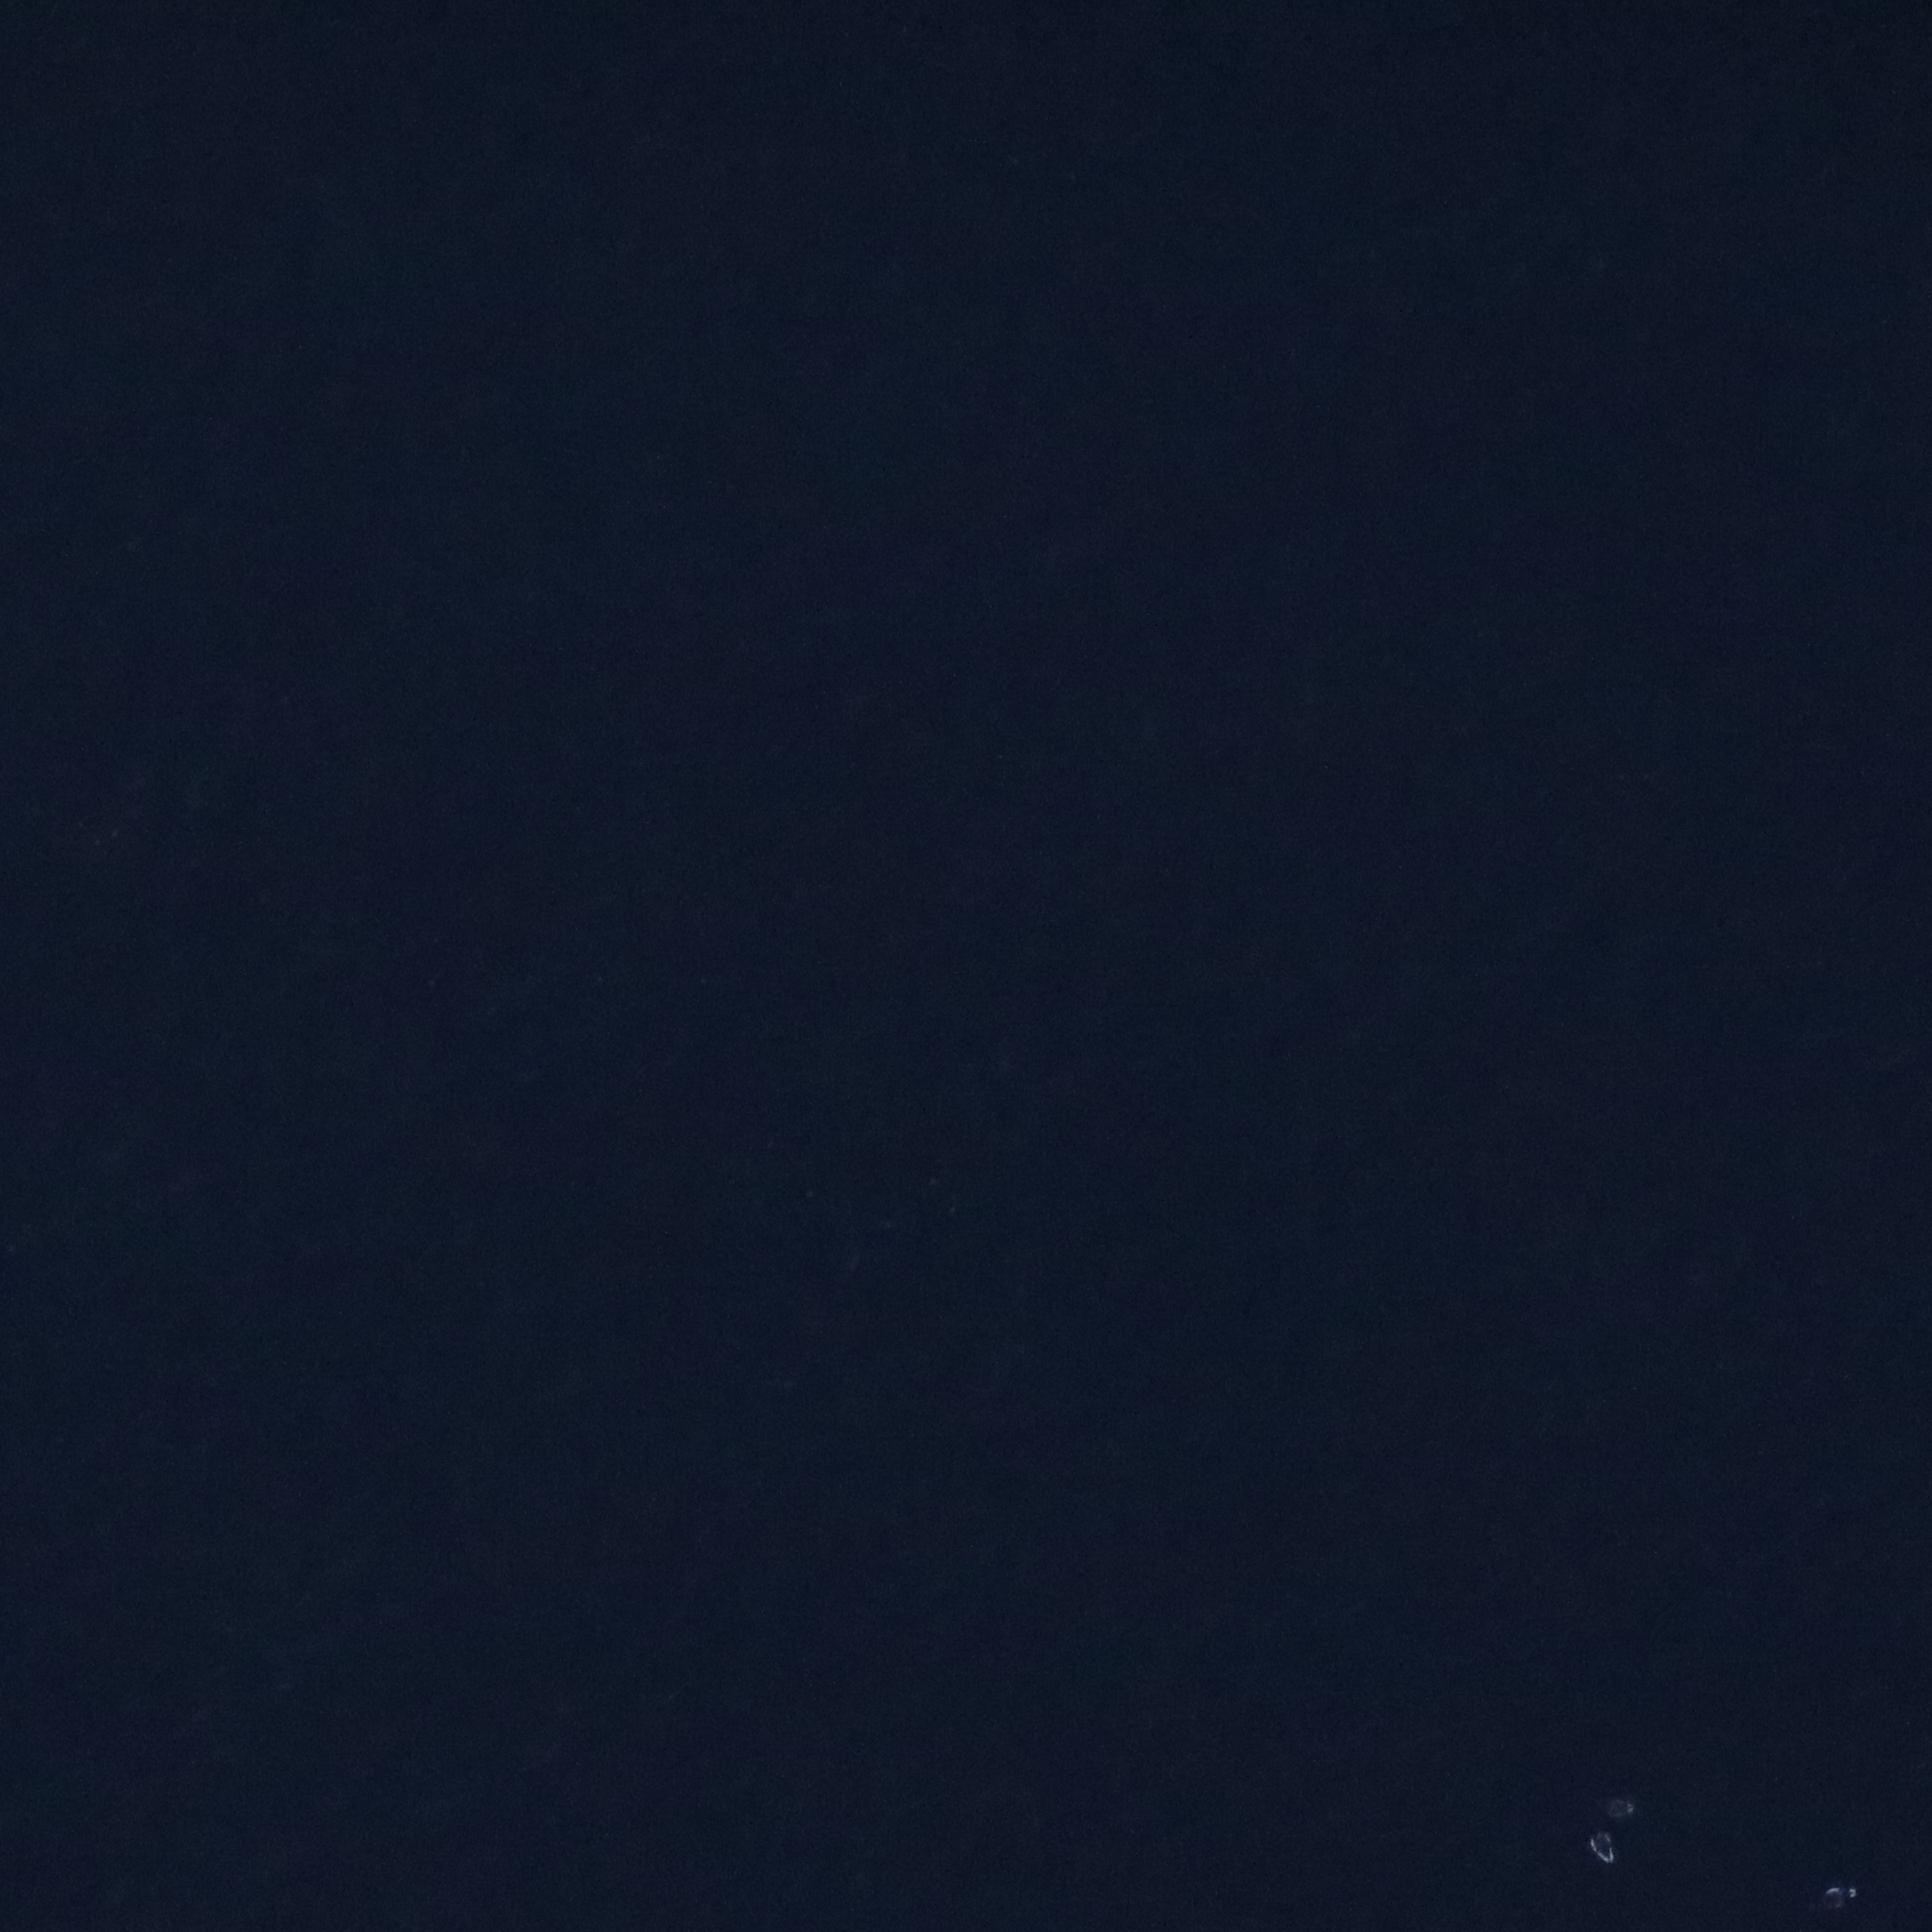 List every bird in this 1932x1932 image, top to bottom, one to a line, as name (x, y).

brant (1619, 1807)
brant (1599, 1848)
brant (1836, 1895)